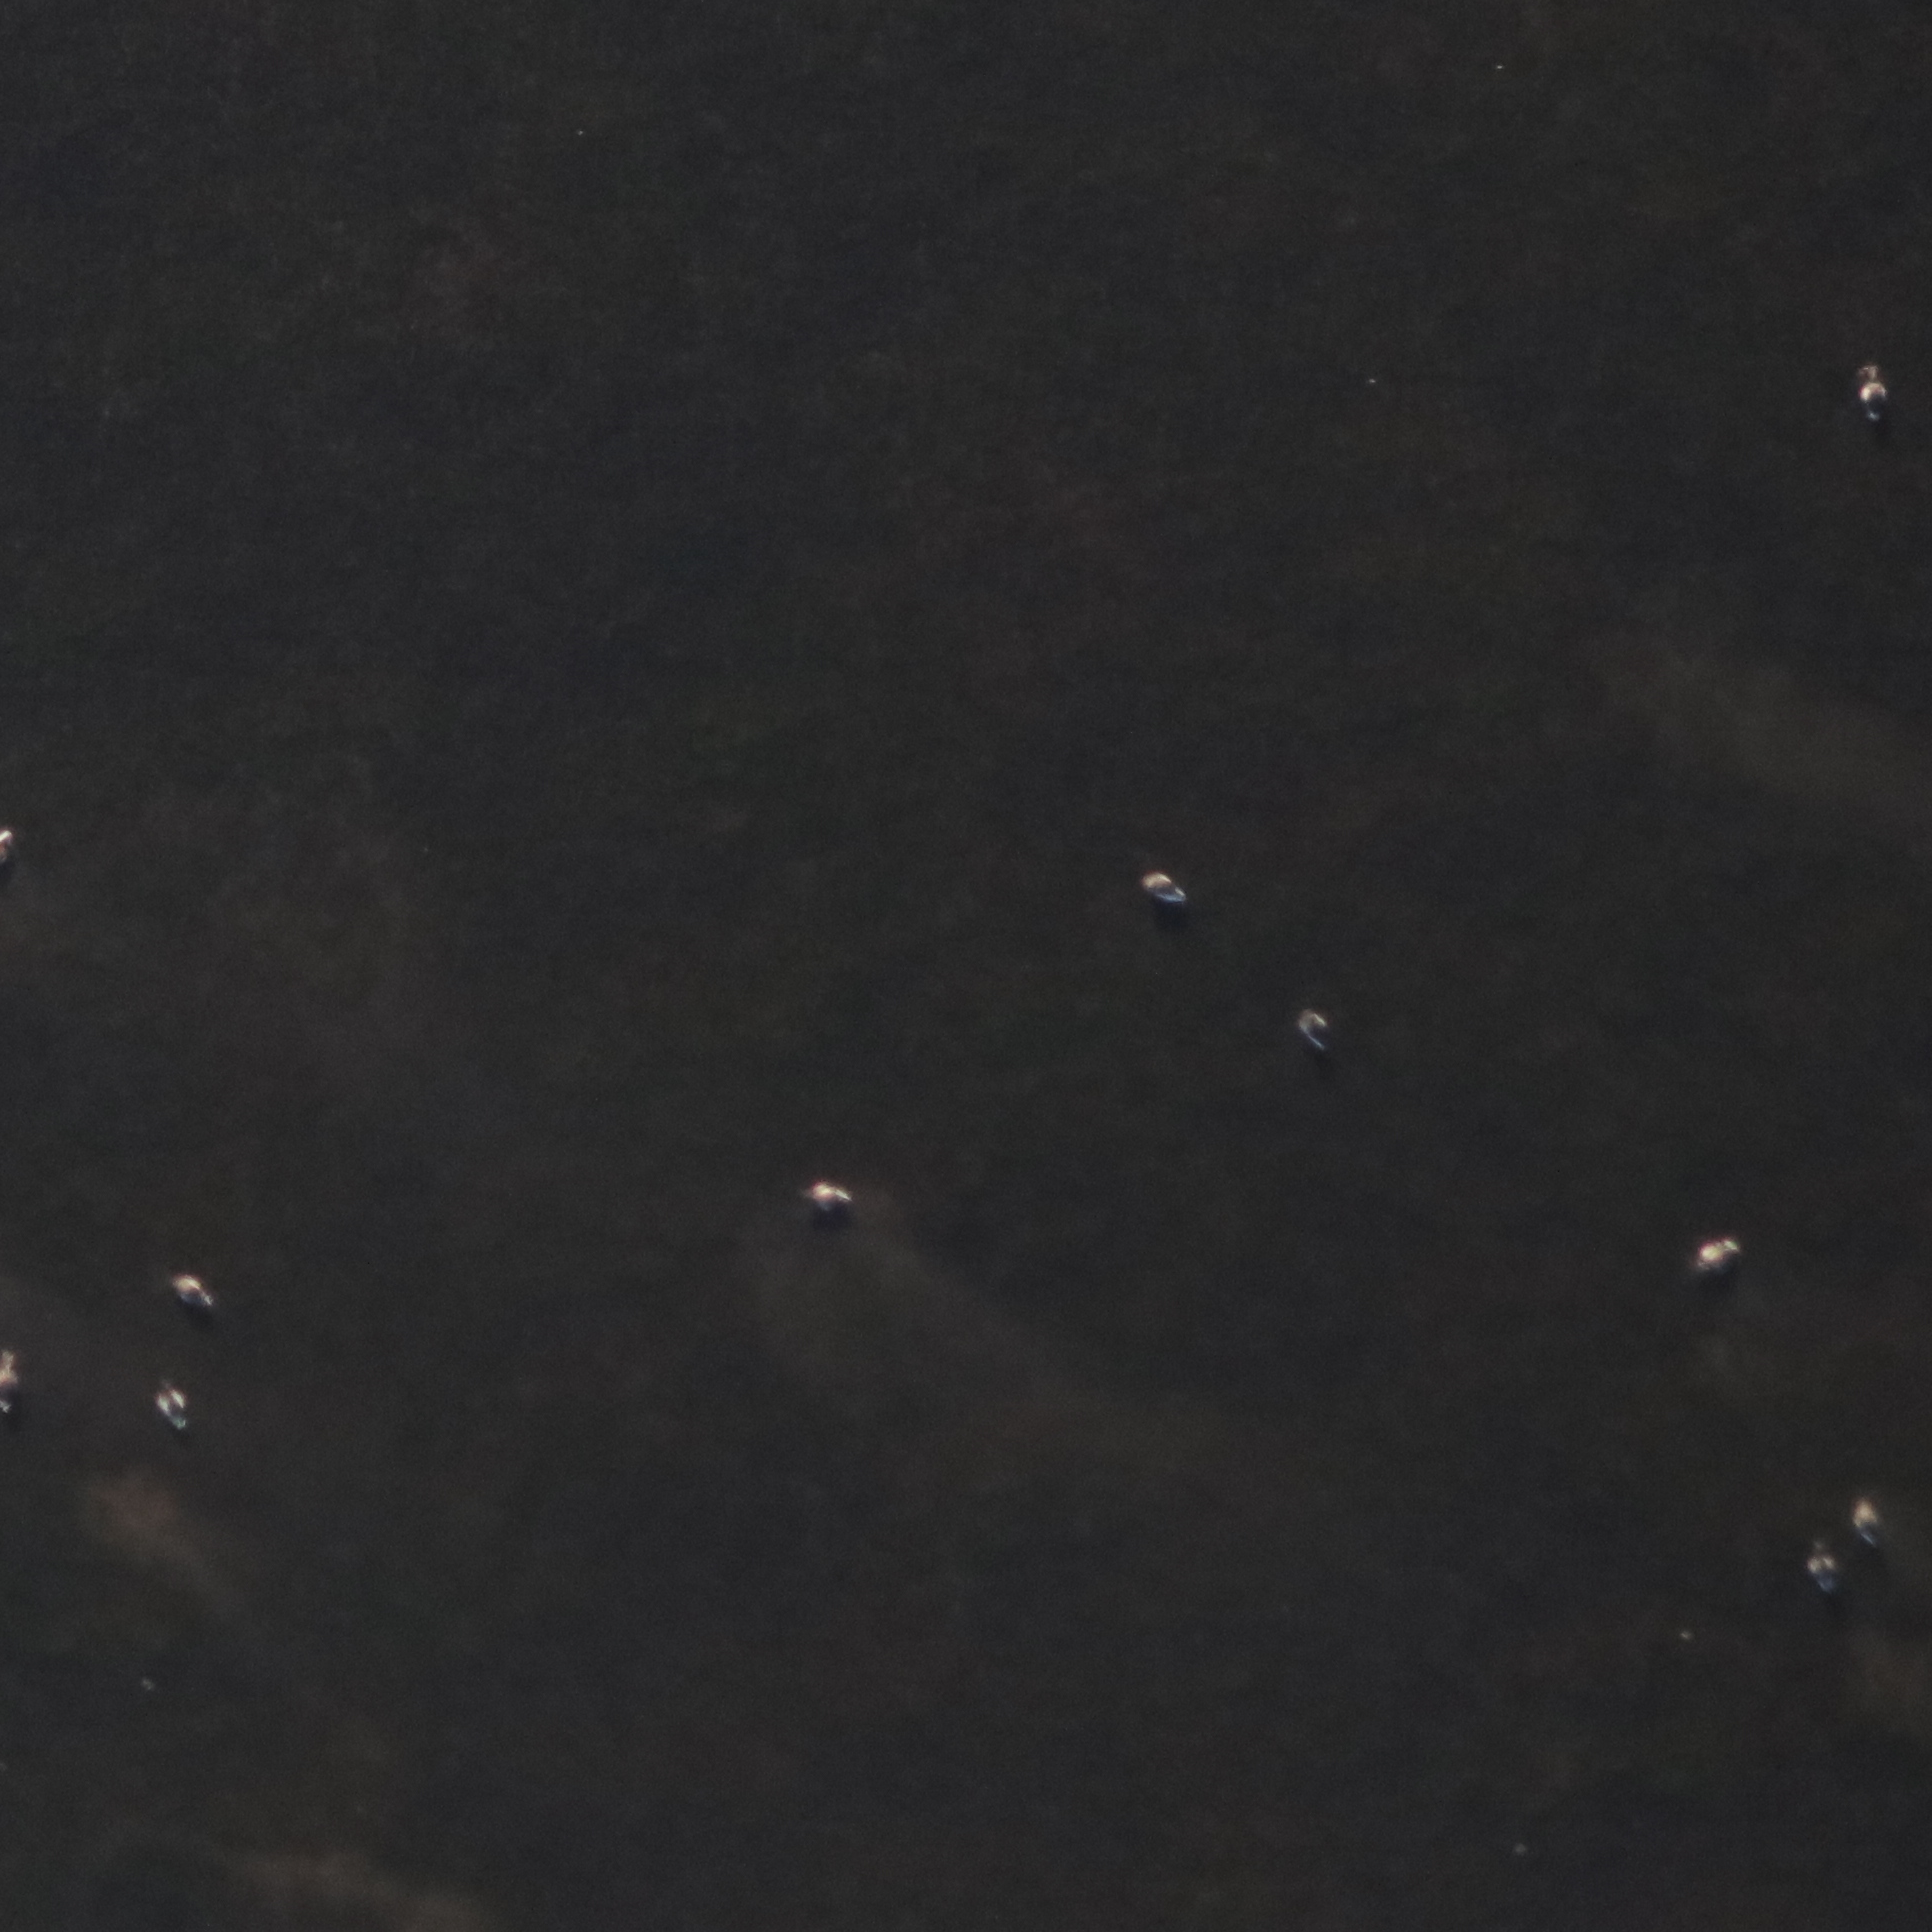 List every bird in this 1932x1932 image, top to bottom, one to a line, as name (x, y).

brant (1872, 393)
brant (1162, 888)
brant (1313, 1028)
brant (829, 1199)
brant (1713, 1253)
brant (191, 1293)
brant (4, 1381)
brant (173, 1406)
brant (1868, 1523)
brant (1821, 1568)